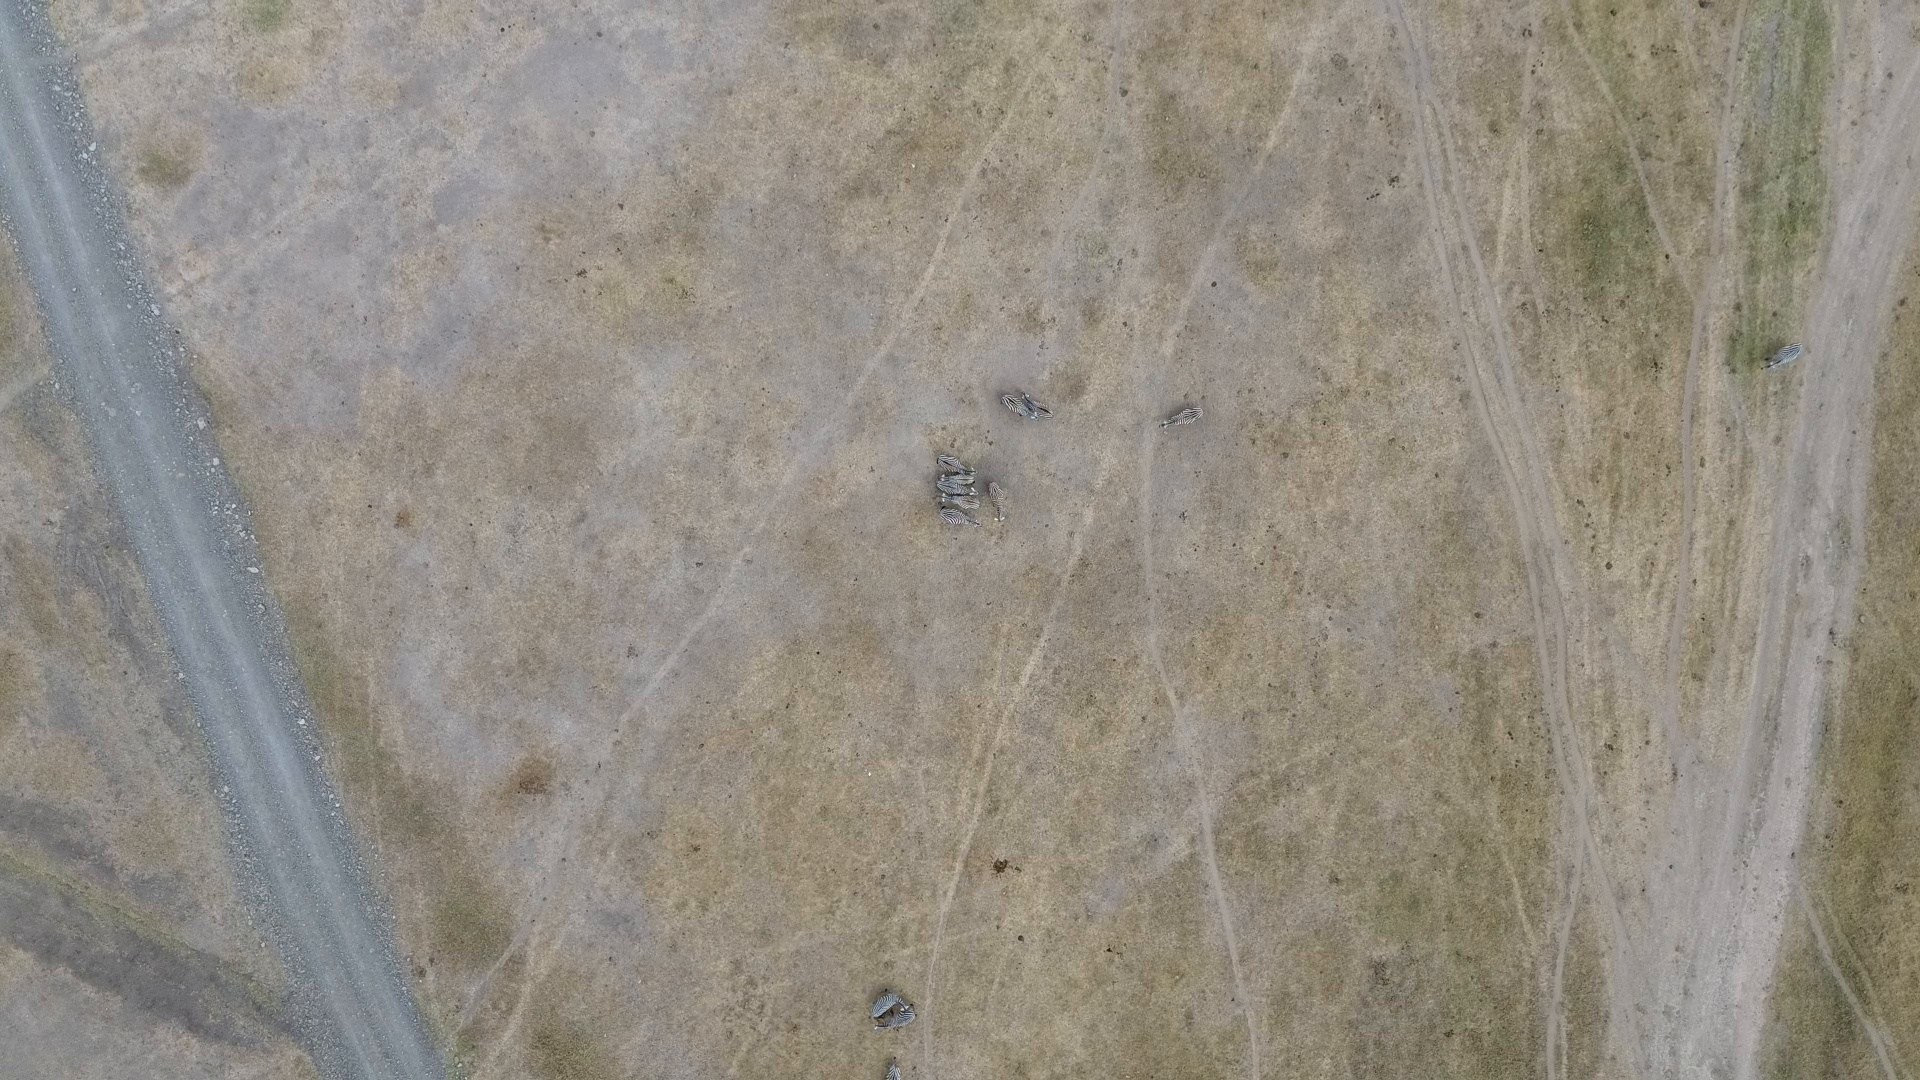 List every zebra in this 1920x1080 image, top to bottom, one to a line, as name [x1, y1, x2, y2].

zebra [1764, 343, 1804, 372]
zebra [999, 393, 1038, 420]
zebra [1160, 407, 1200, 432]
zebra [936, 455, 978, 475]
zebra [939, 474, 976, 484]
zebra [936, 482, 980, 496]
zebra [989, 482, 1005, 522]
zebra [941, 496, 981, 508]
zebra [941, 508, 981, 529]
zebra [869, 990, 899, 1018]
zebra [875, 1009, 916, 1032]
zebra [887, 1060, 901, 1080]